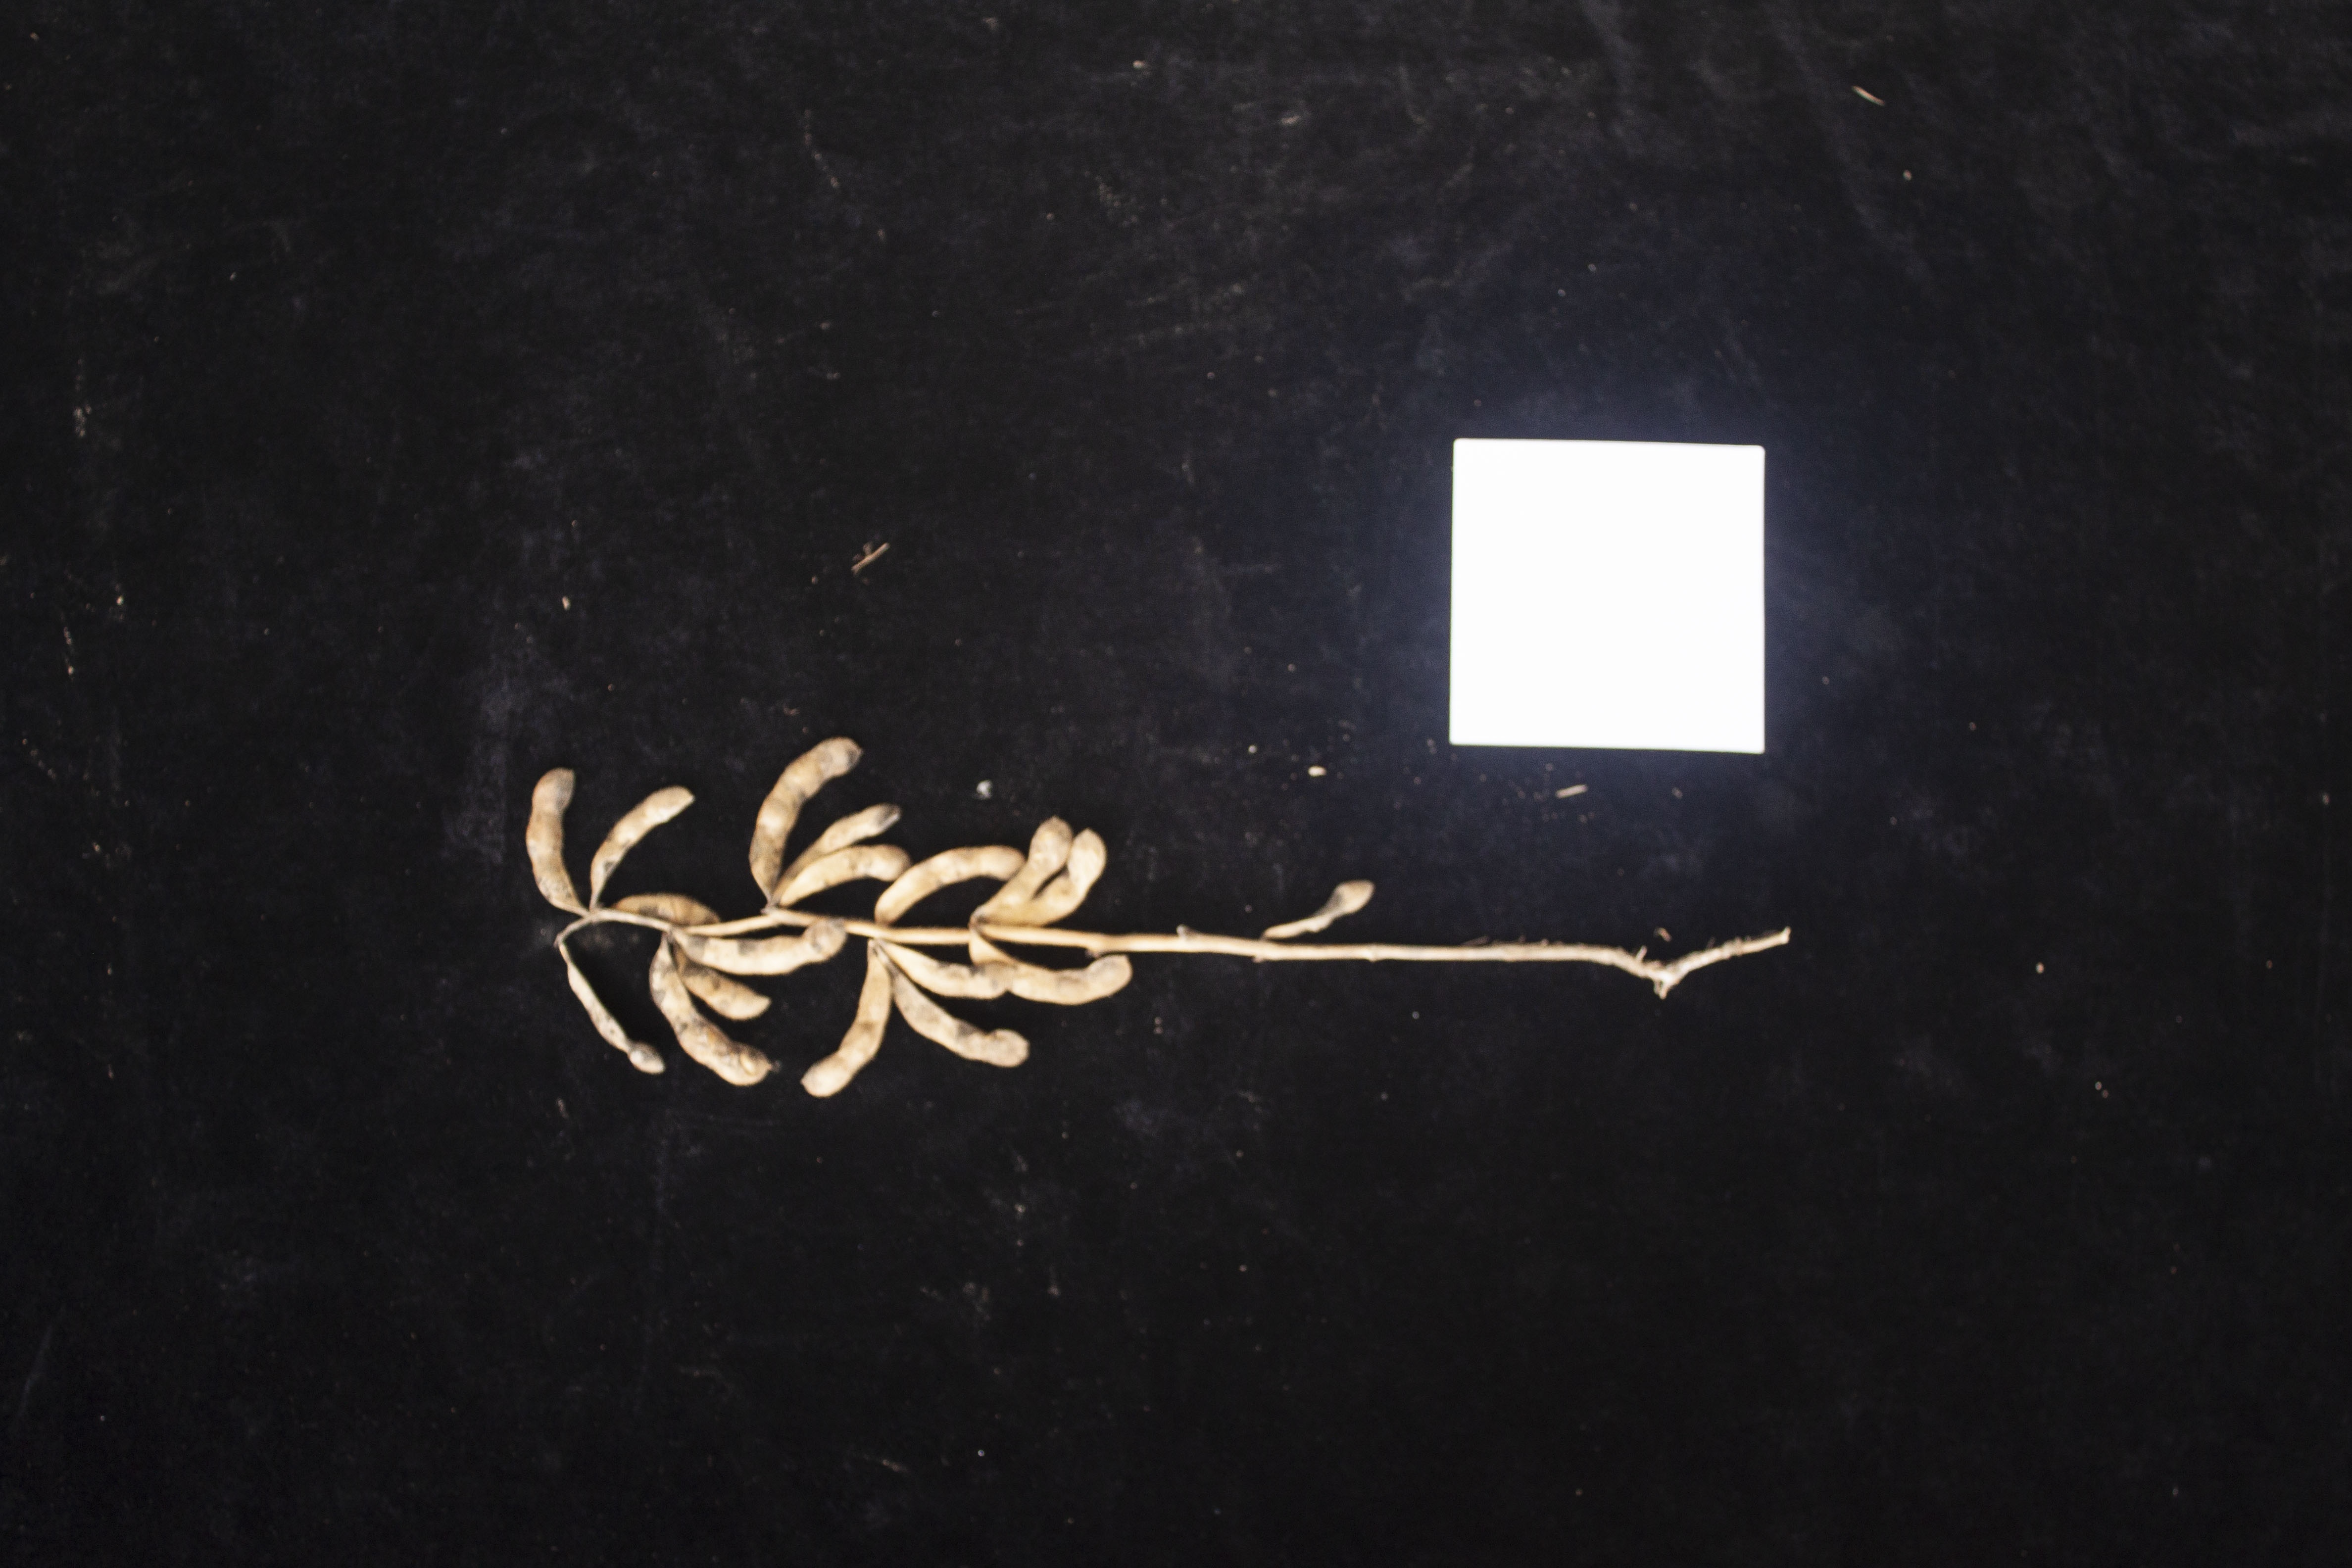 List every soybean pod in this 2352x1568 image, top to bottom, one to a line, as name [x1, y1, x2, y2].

soybean pod [749, 739, 860, 903]
soybean pod [526, 773, 589, 917]
soybean pod [588, 786, 694, 918]
soybean pod [764, 805, 899, 906]
soybean pod [974, 818, 1072, 919]
soybean pod [981, 828, 1107, 927]
soybean pod [781, 845, 910, 907]
soybean pod [874, 846, 1024, 927]
soybean pod [611, 895, 722, 926]
soybean pod [675, 919, 845, 978]
soybean pod [968, 925, 1132, 1006]
soybean pod [648, 935, 770, 1086]
soybean pod [556, 941, 665, 1076]
soybean pod [801, 943, 892, 1096]
soybean pod [882, 943, 1017, 999]
soybean pod [875, 944, 1029, 1069]
soybean pod [676, 947, 771, 1020]